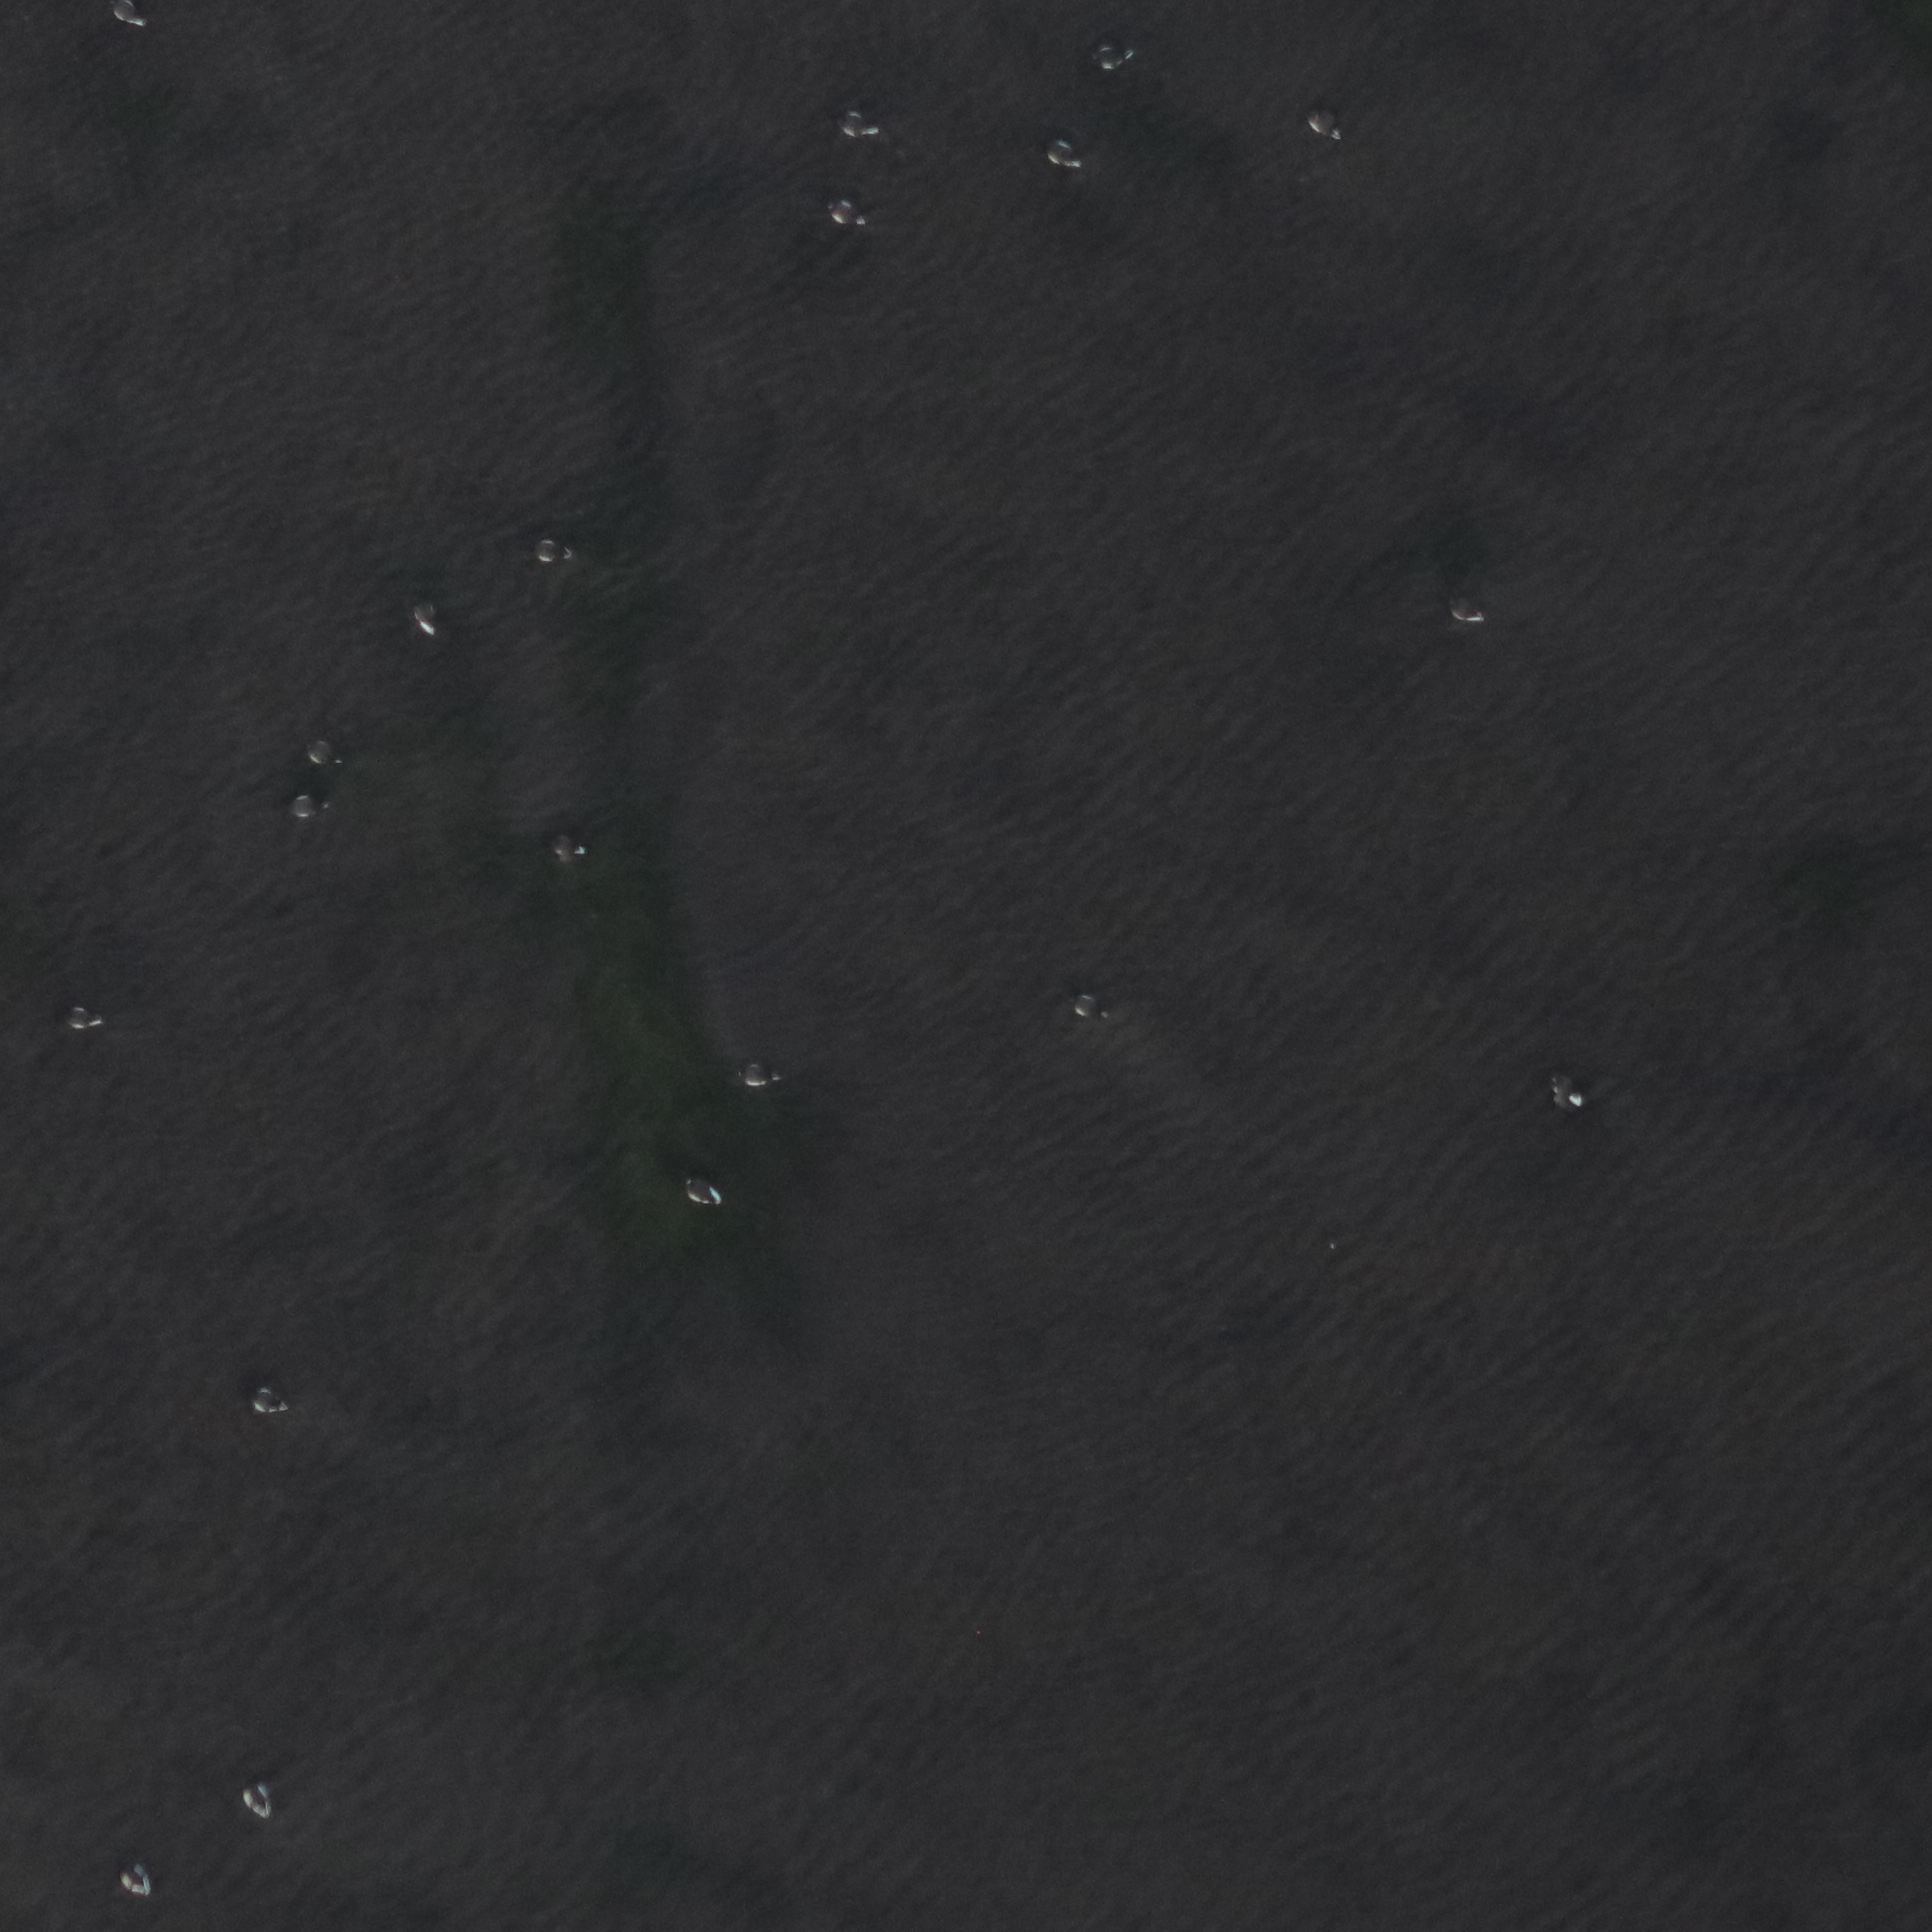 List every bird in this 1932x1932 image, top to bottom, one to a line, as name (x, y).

brant (125, 10)
brant (1111, 56)
brant (856, 123)
brant (1323, 123)
brant (1062, 154)
brant (845, 212)
brant (550, 550)
brant (1462, 611)
brant (424, 616)
brant (321, 751)
brant (306, 806)
brant (569, 848)
brant (1086, 1005)
brant (81, 1019)
brant (755, 1074)
brant (1562, 1093)
brant (701, 1190)
brant (266, 1399)
brant (257, 1798)
brant (141, 1880)